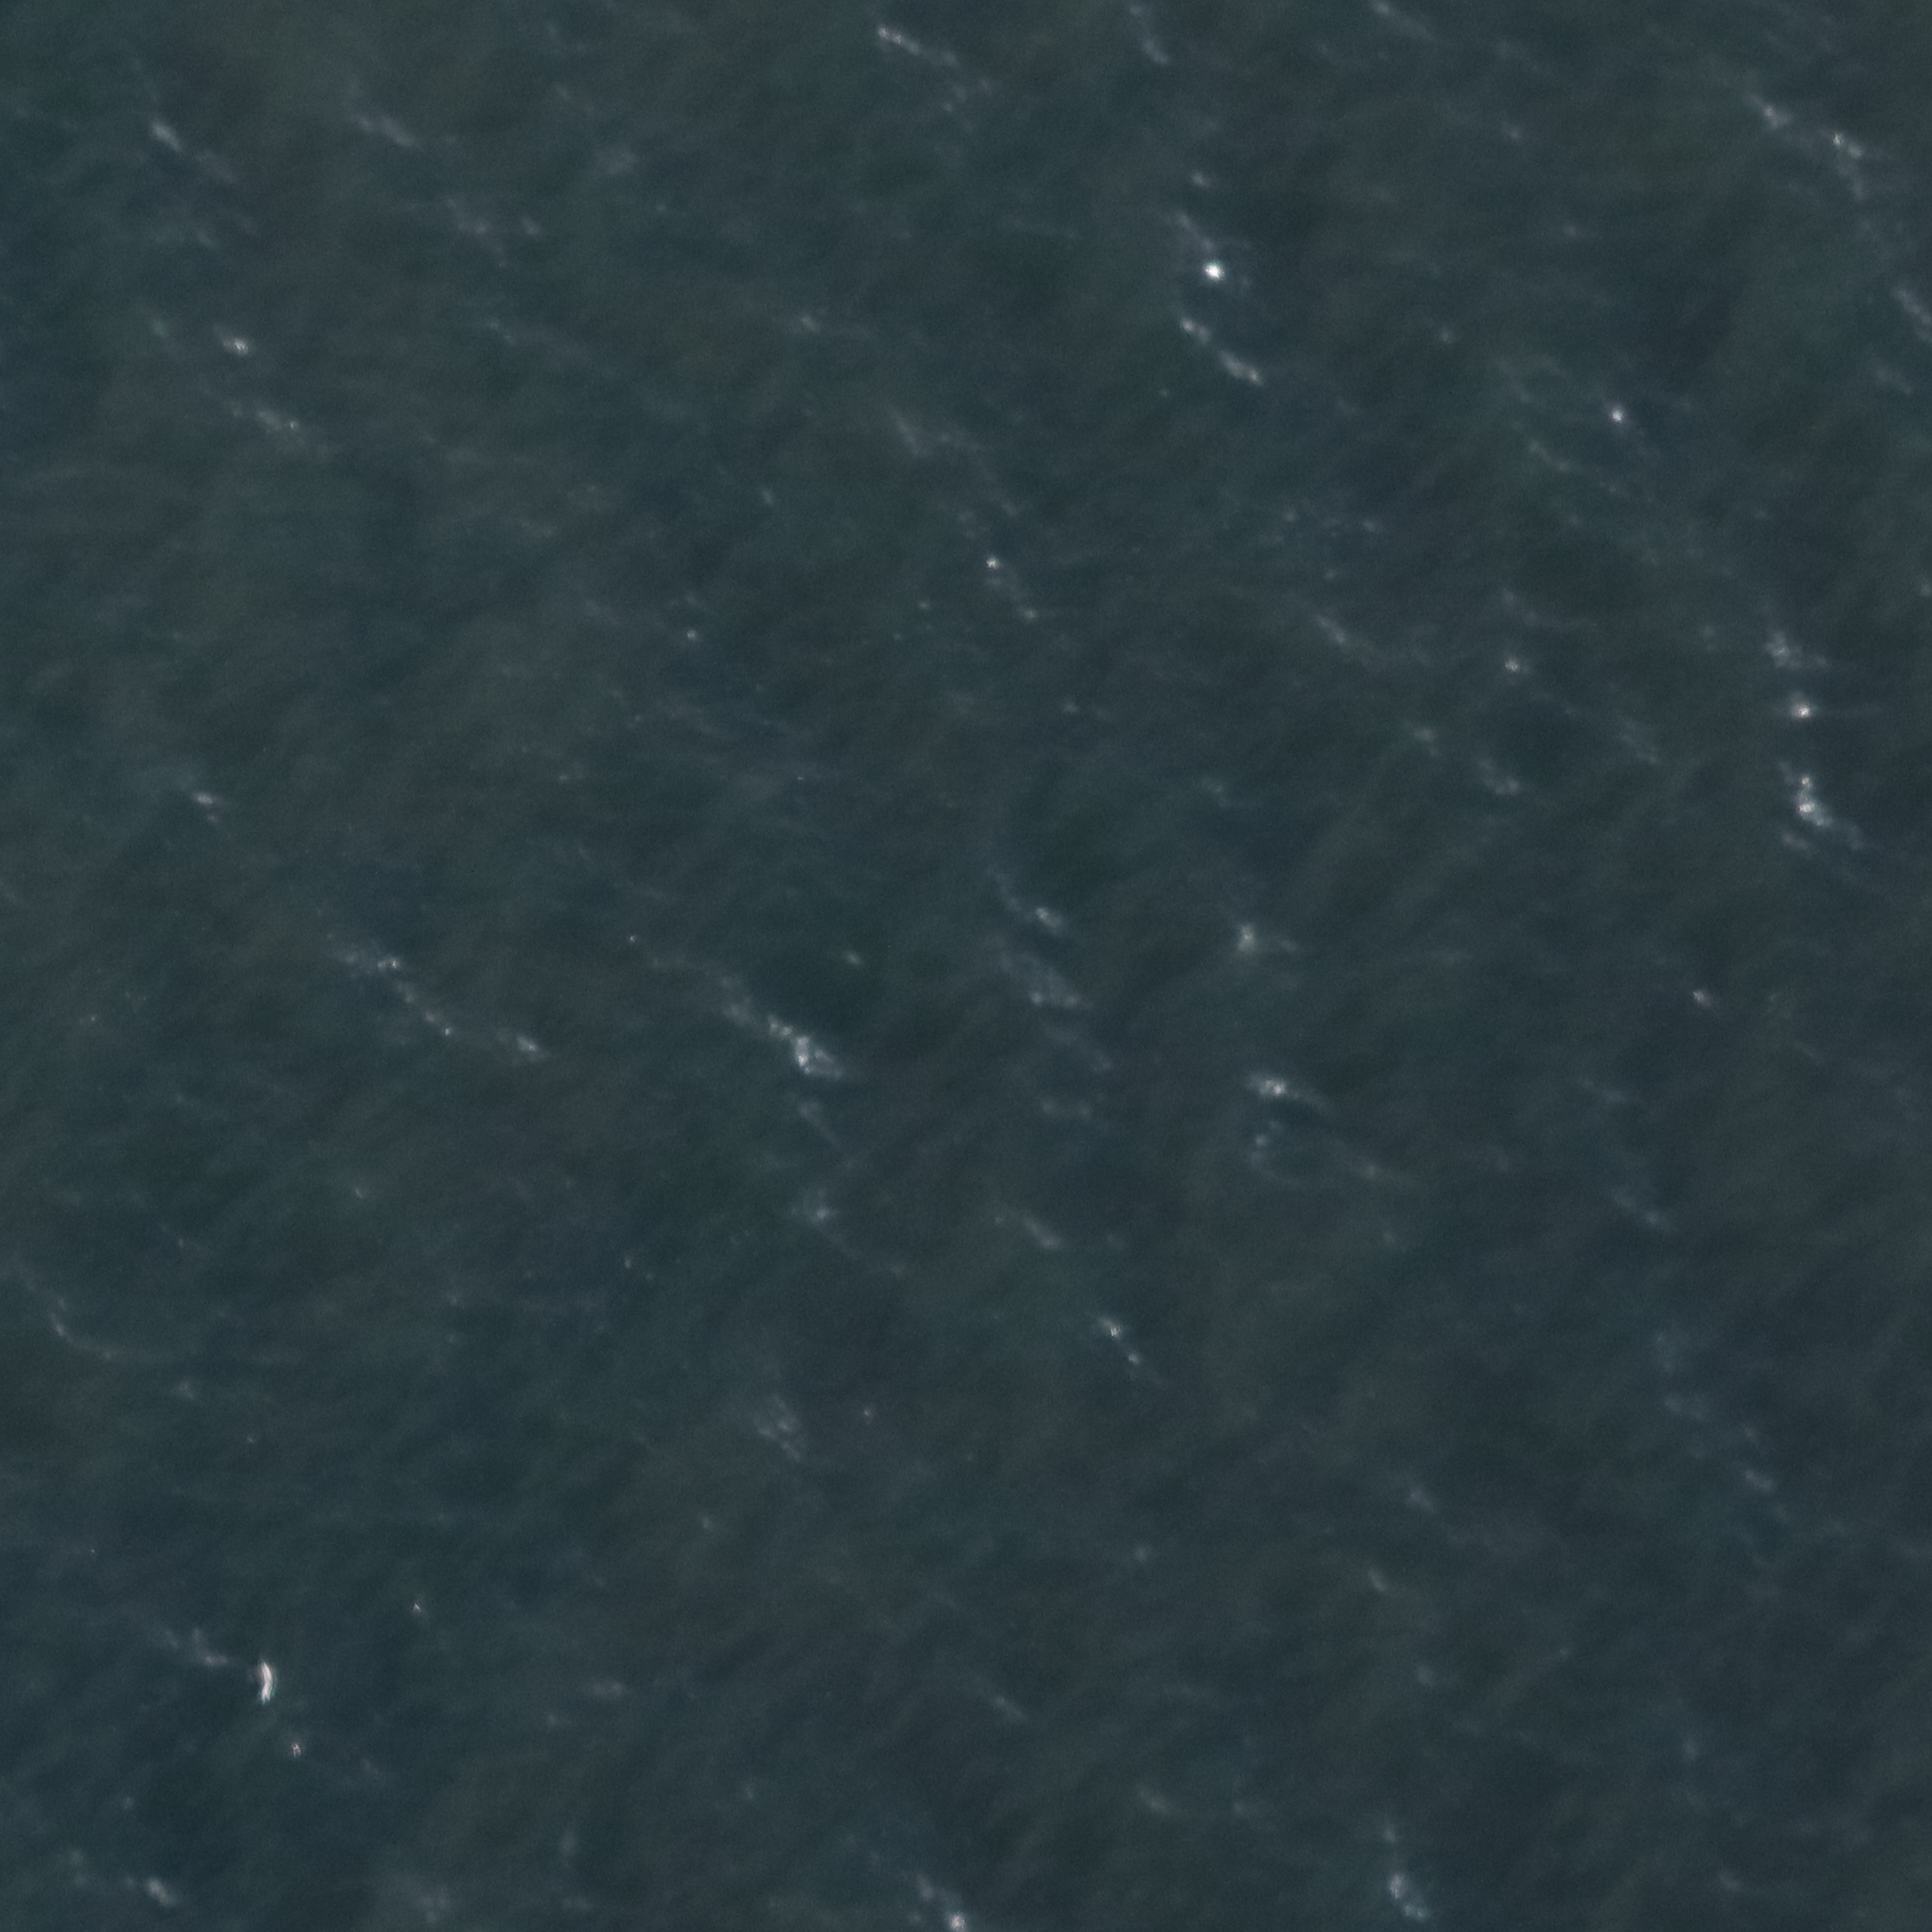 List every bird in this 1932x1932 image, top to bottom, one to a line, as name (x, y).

brant (263, 1678)